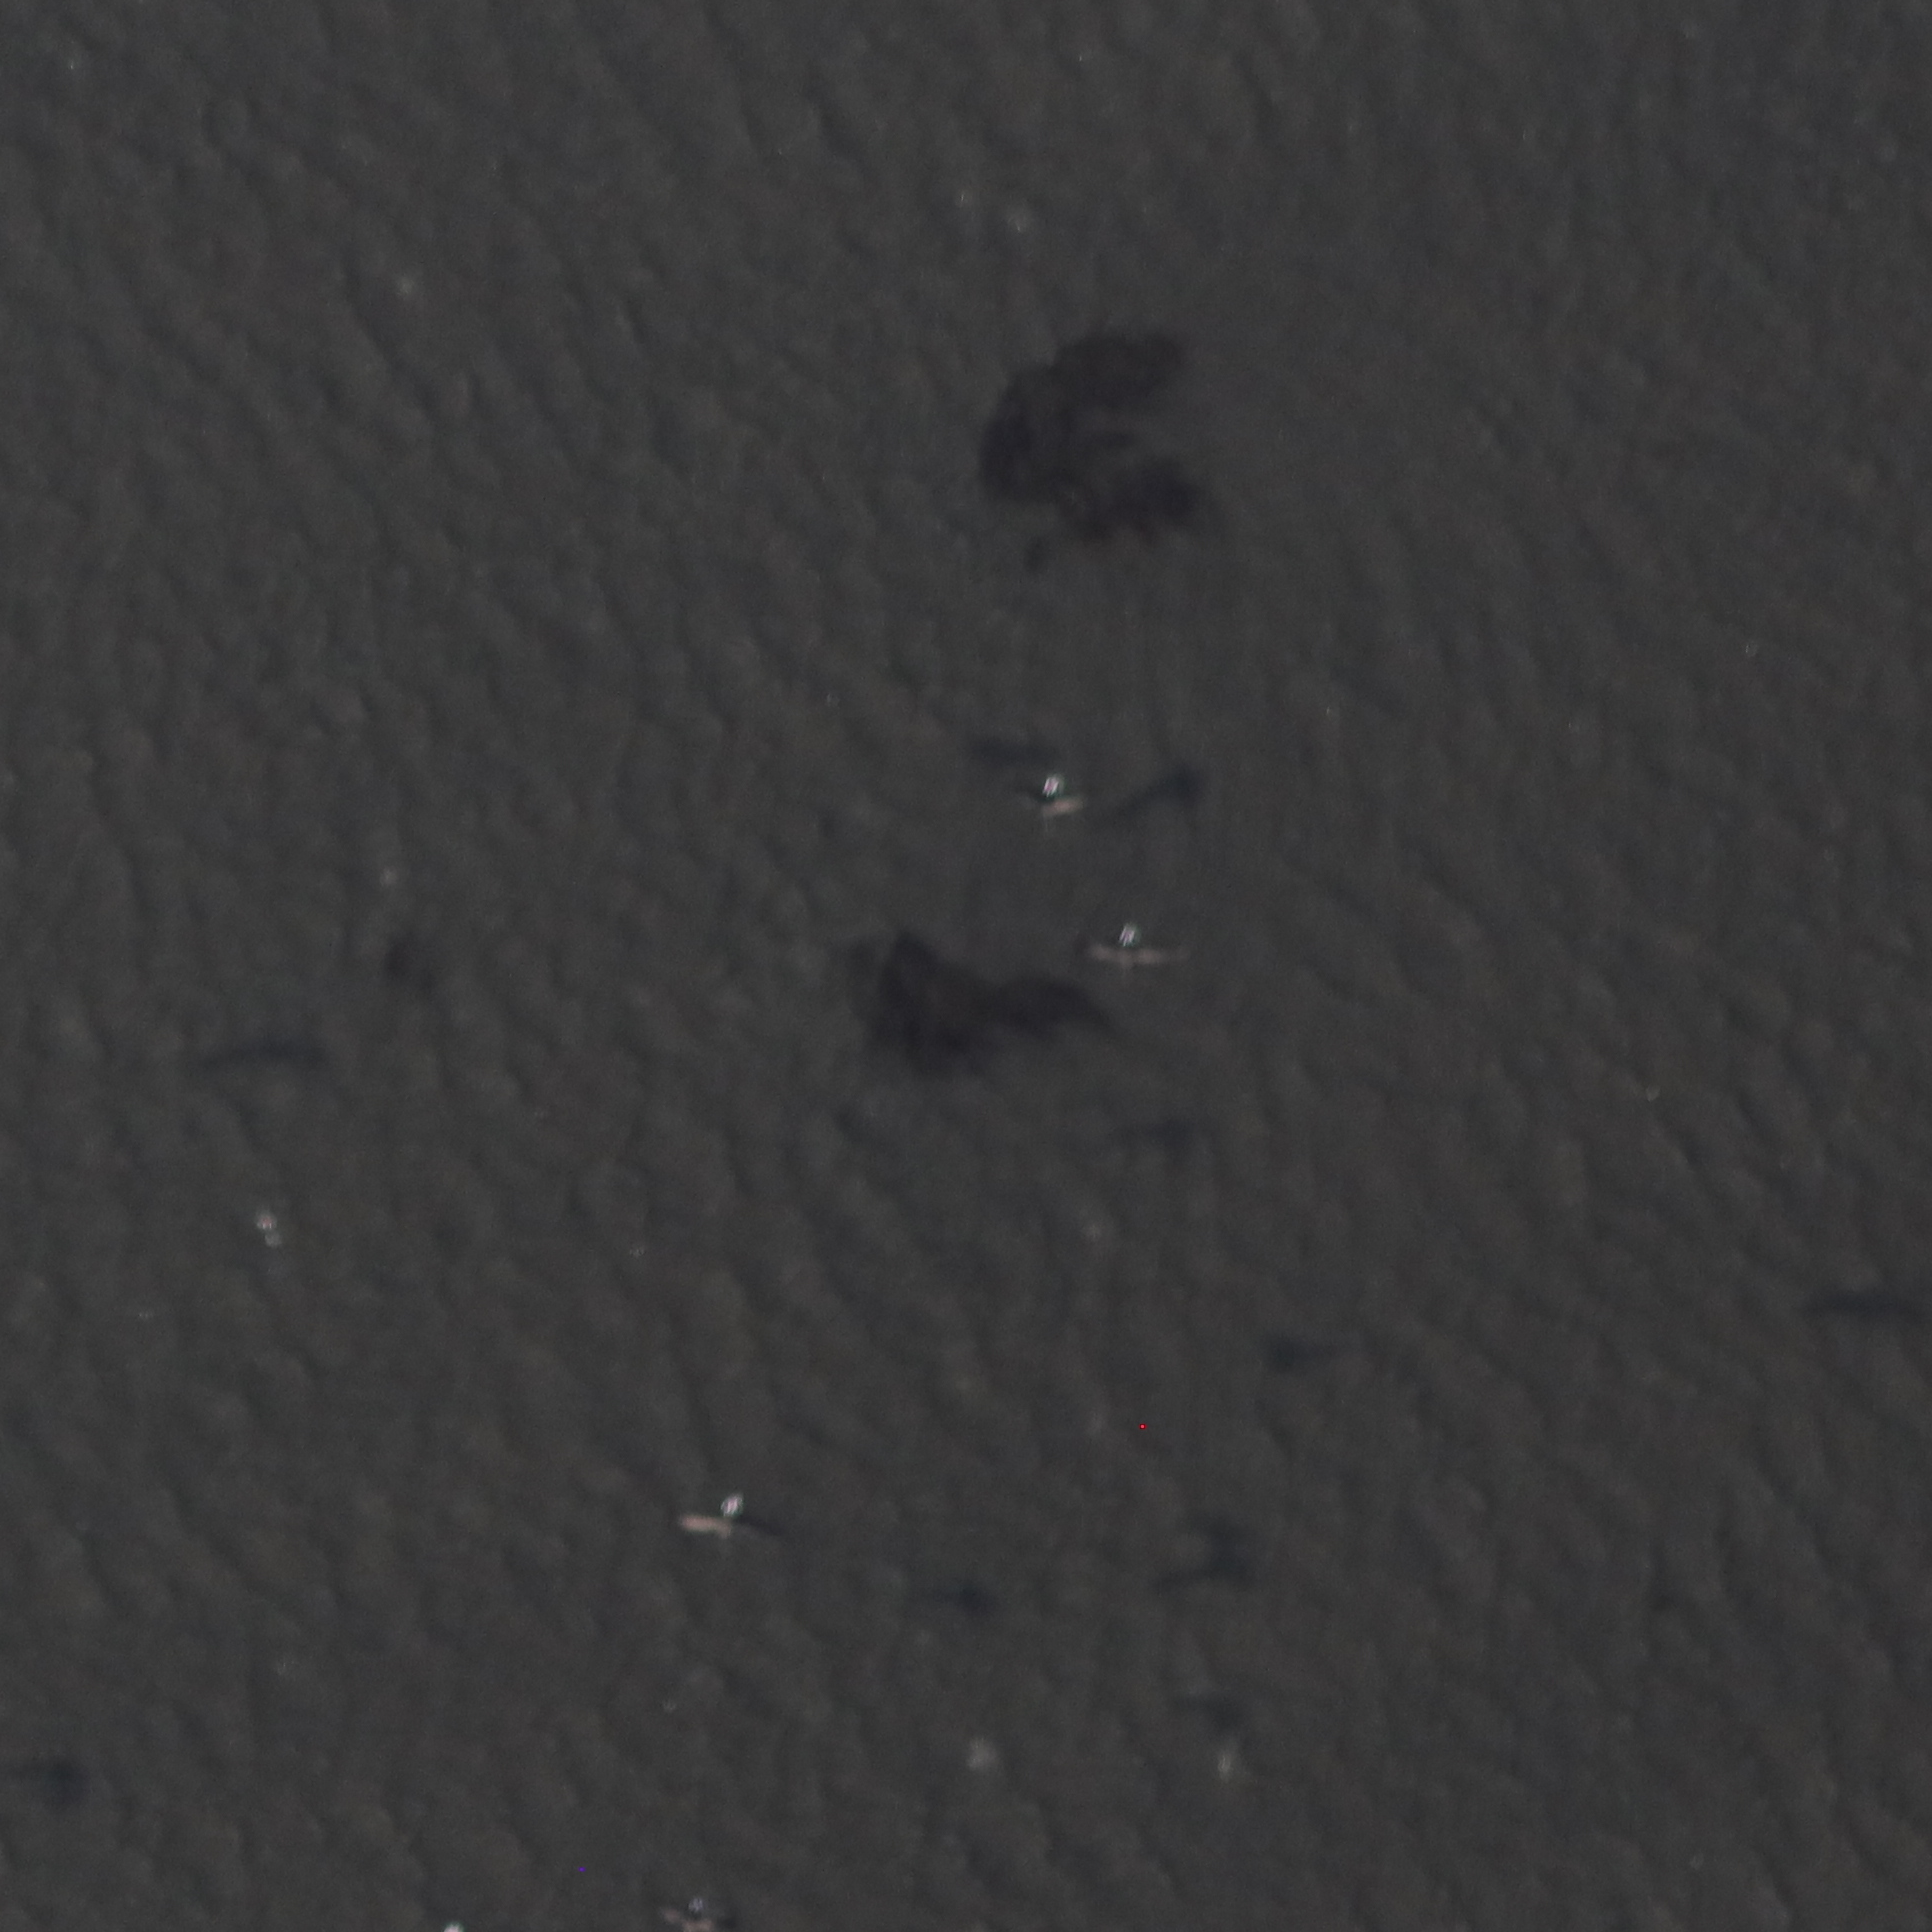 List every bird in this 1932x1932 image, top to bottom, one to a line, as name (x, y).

brant (1041, 811)
brant (1132, 956)
brant (729, 1526)
brant (690, 1917)